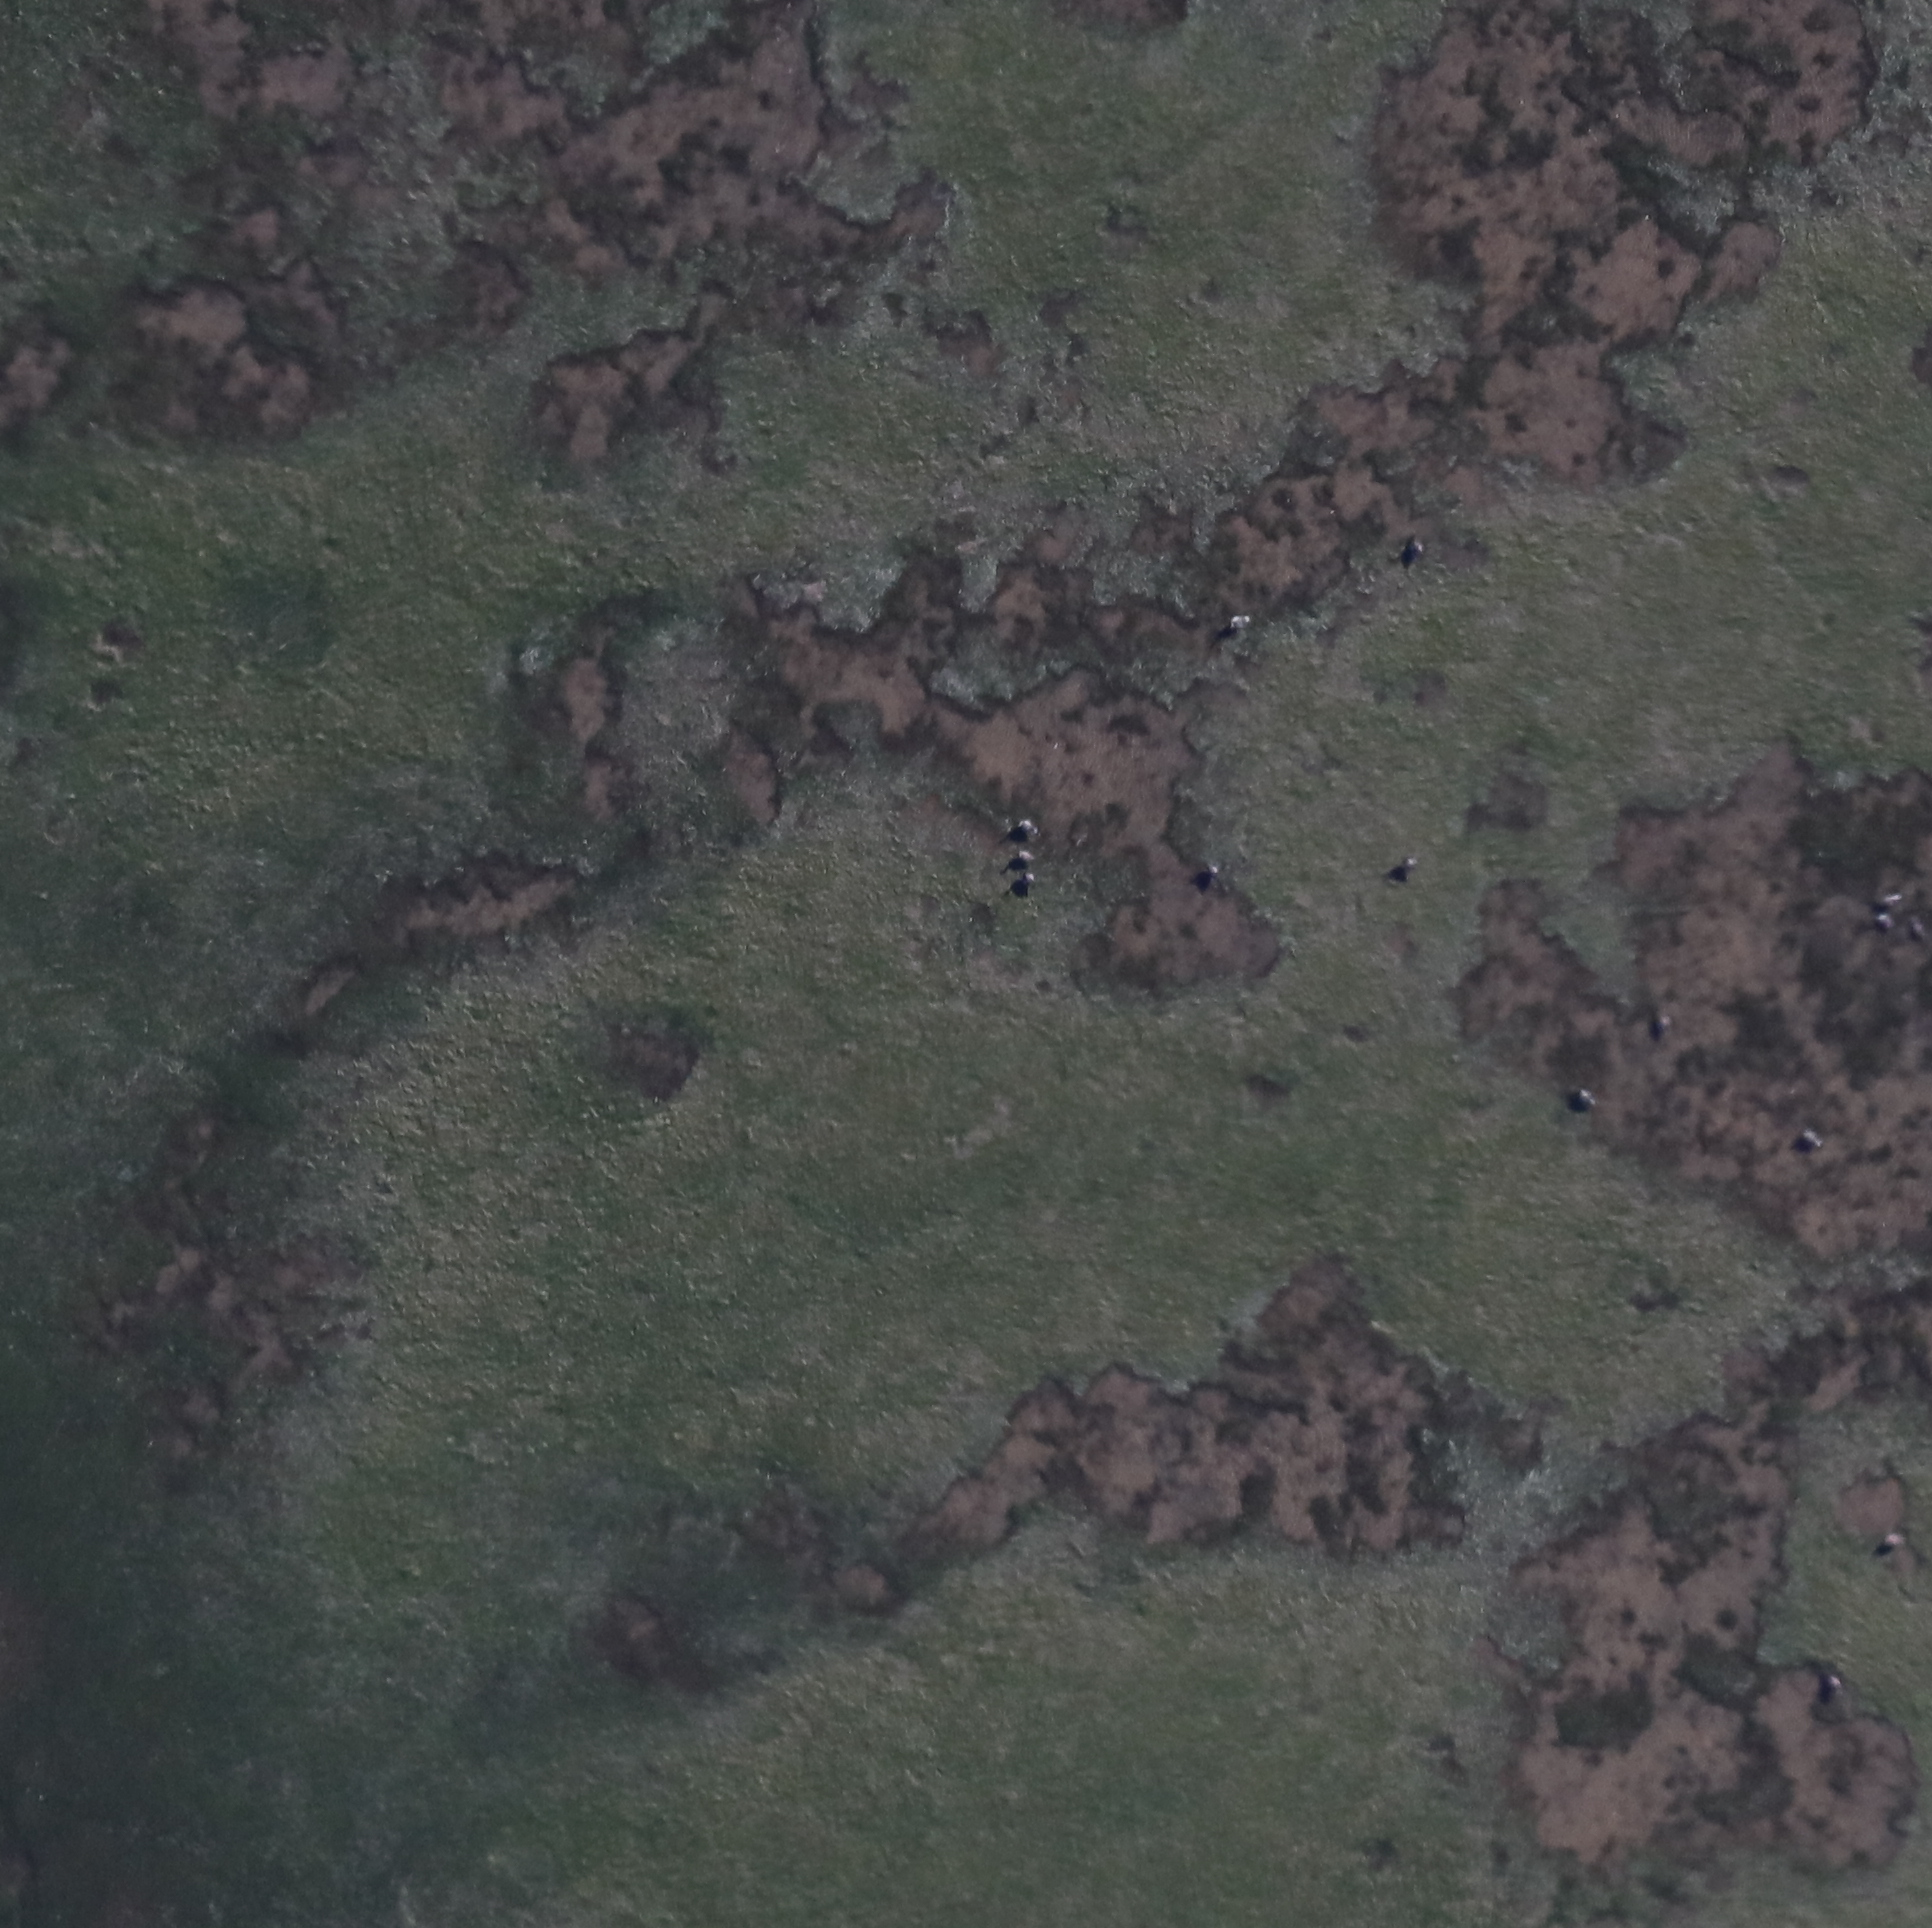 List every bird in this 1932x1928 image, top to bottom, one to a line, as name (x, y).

brant (1417, 547)
brant (1240, 624)
brant (1027, 827)
brant (1024, 857)
brant (1409, 862)
brant (1213, 874)
brant (1028, 878)
Canada goose (1892, 899)
Canada goose (1884, 923)
Canada goose (1916, 926)
Canada goose (1662, 1022)
brant (1585, 1098)
brant (1813, 1140)
Canada goose (1892, 1540)
Canada goose (1834, 1683)